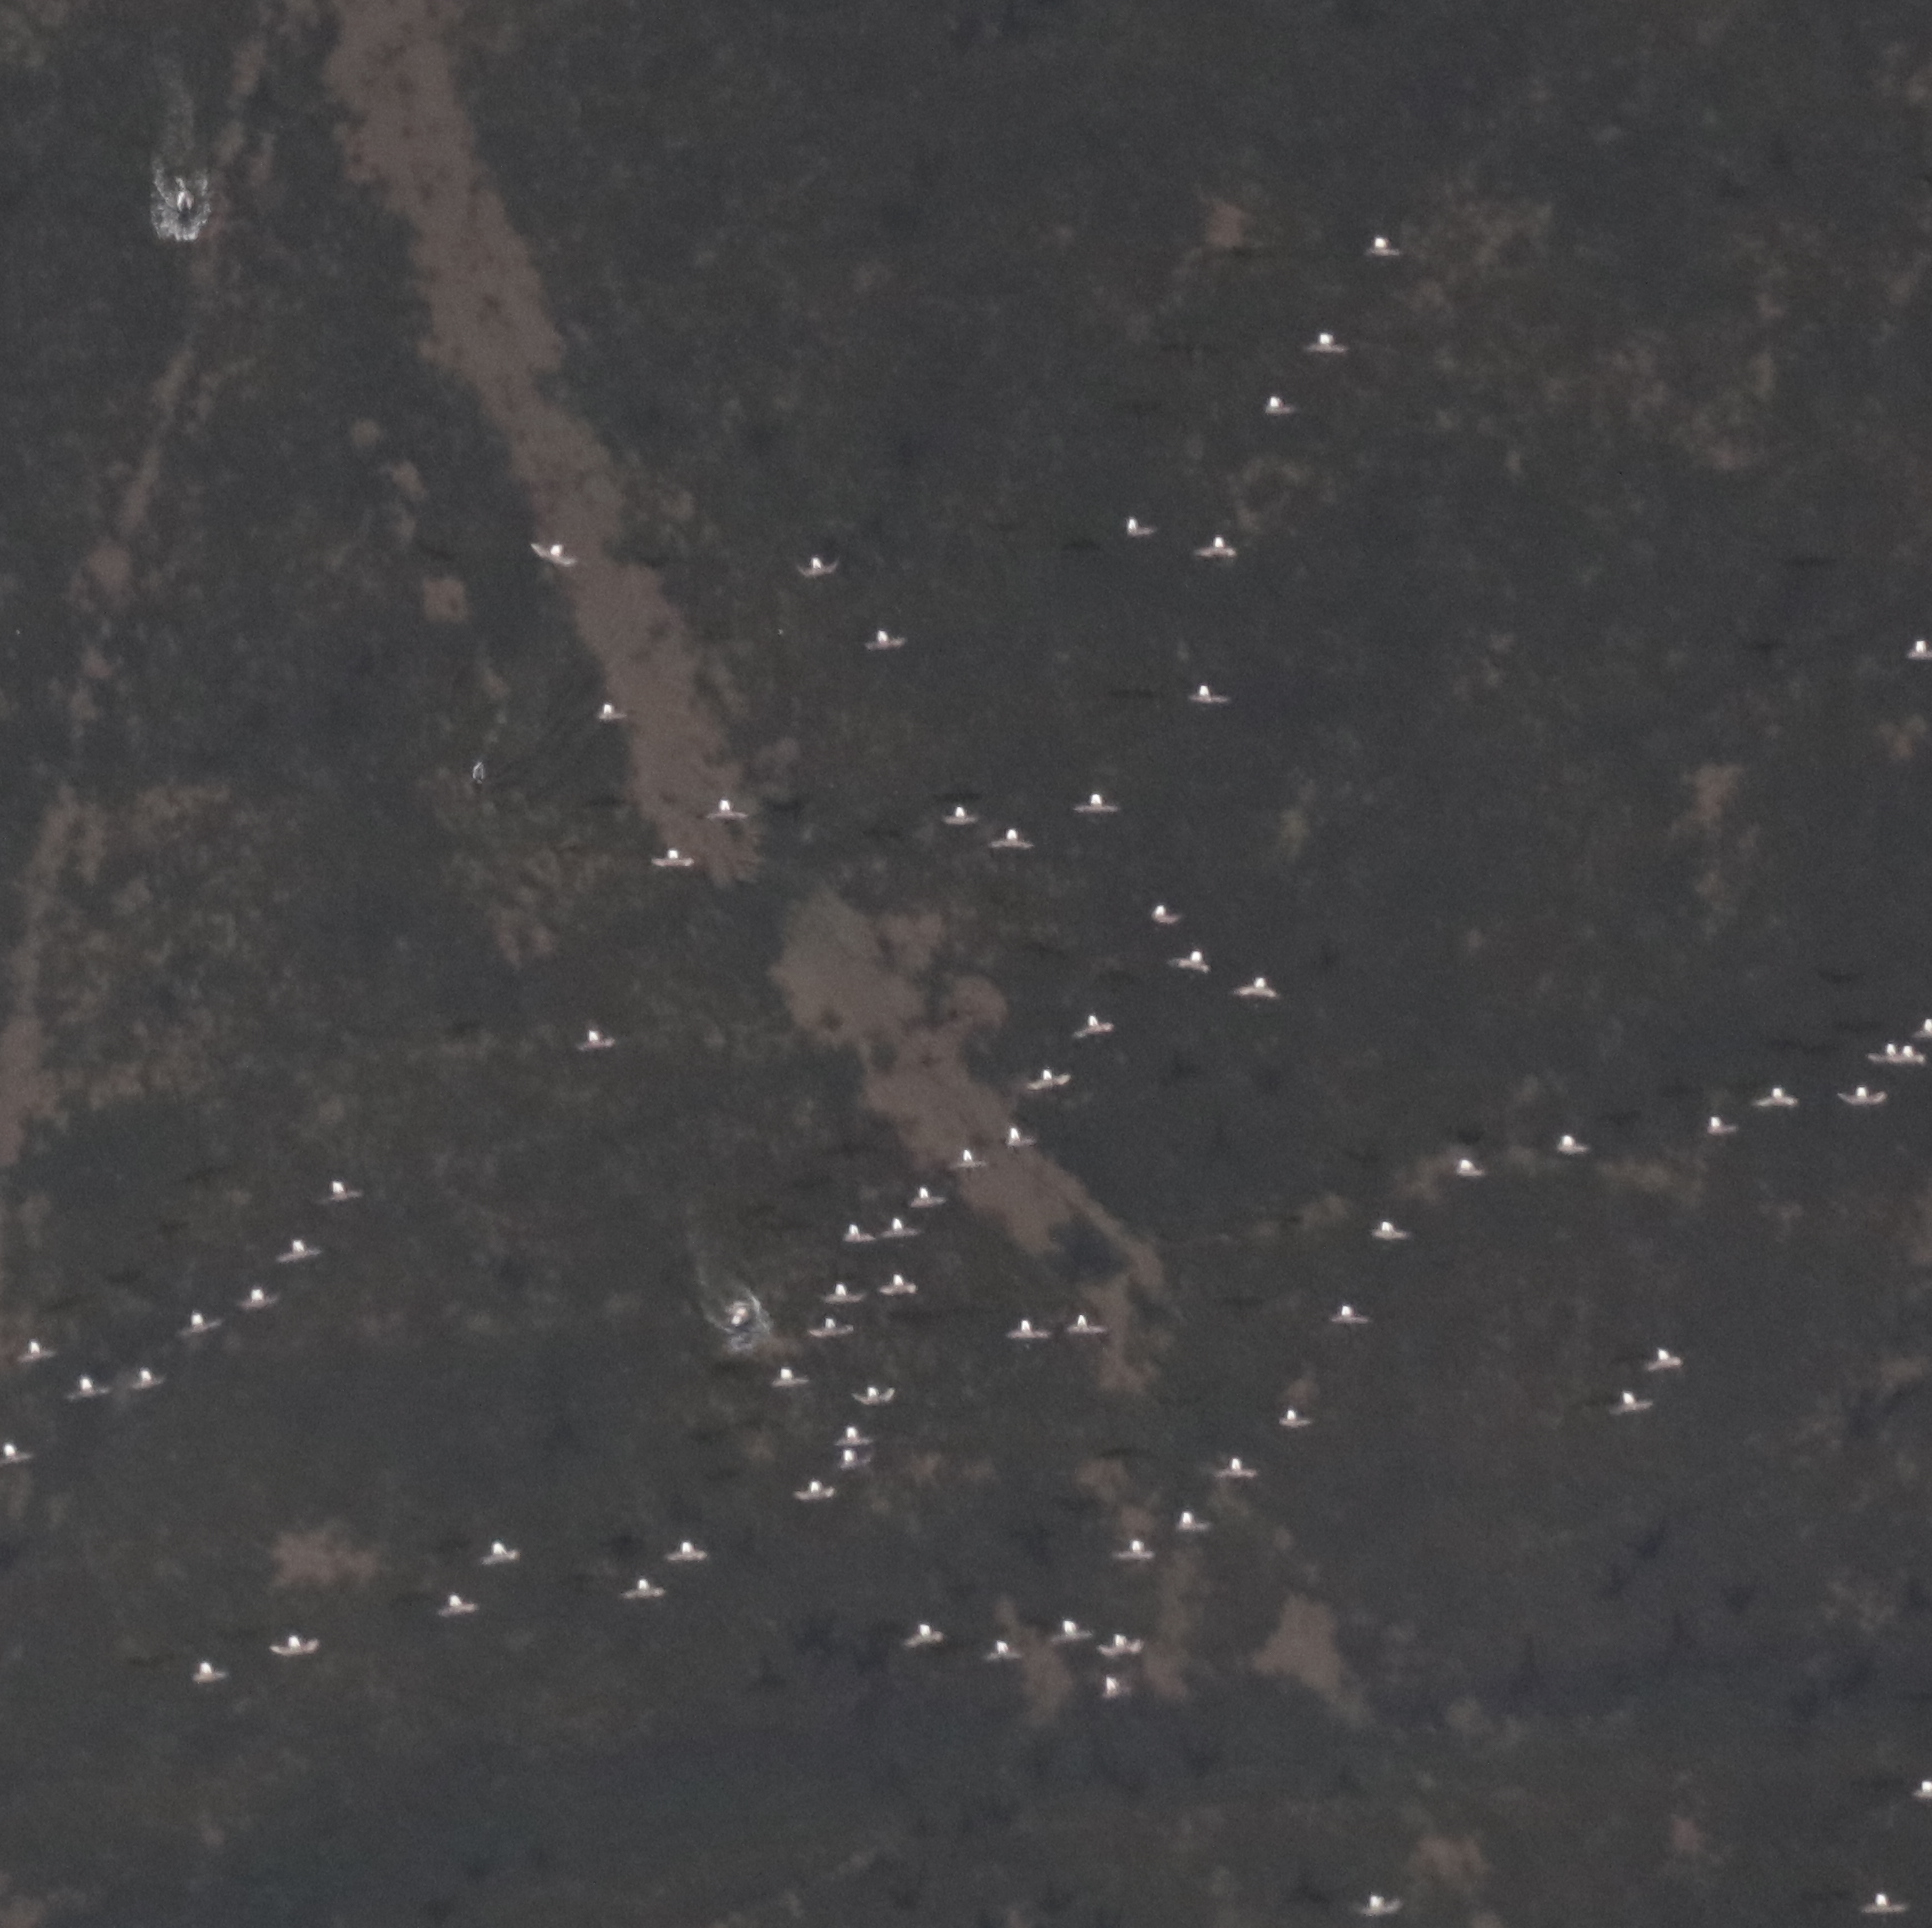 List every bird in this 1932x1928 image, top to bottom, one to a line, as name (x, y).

brant (182, 205)
brant (1385, 256)
brant (1331, 351)
brant (1275, 400)
brant (1134, 521)
brant (1230, 548)
brant (818, 564)
brant (560, 567)
brant (889, 643)
brant (1924, 649)
brant (1203, 692)
brant (610, 705)
brant (484, 777)
brant (1095, 805)
brant (725, 810)
brant (964, 810)
brant (1012, 832)
brant (668, 854)
brant (1165, 915)
brant (1184, 953)
brant (1267, 988)
brant (1098, 1017)
brant (603, 1038)
brant (1921, 1055)
brant (1884, 1057)
brant (1048, 1073)
brant (1778, 1097)
brant (1873, 1103)
brant (1714, 1127)
brant (1020, 1136)
brant (1573, 1136)
brant (968, 1160)
brant (1466, 1167)
brant (345, 1194)
brant (921, 1201)
brant (898, 1227)
brant (1391, 1229)
brant (846, 1233)
brant (303, 1257)
brant (848, 1290)
brant (899, 1294)
brant (256, 1315)
brant (746, 1316)
brant (1074, 1321)
brant (1351, 1321)
brant (834, 1324)
brant (1016, 1332)
brant (195, 1334)
brant (1679, 1349)
brant (48, 1356)
brant (794, 1372)
brant (89, 1386)
brant (148, 1388)
brant (896, 1396)
brant (1631, 1397)
brant (1286, 1423)
brant (855, 1432)
brant (1243, 1461)
brant (851, 1466)
brant (806, 1497)
brant (1187, 1524)
brant (700, 1549)
brant (501, 1553)
brant (1140, 1557)
brant (640, 1585)
brant (454, 1598)
brant (1052, 1637)
brant (1109, 1643)
brant (291, 1644)
brant (909, 1646)
brant (1004, 1668)
brant (205, 1673)
brant (1120, 1698)
brant (1930, 1788)
brant (1385, 1903)
brant (1887, 1910)